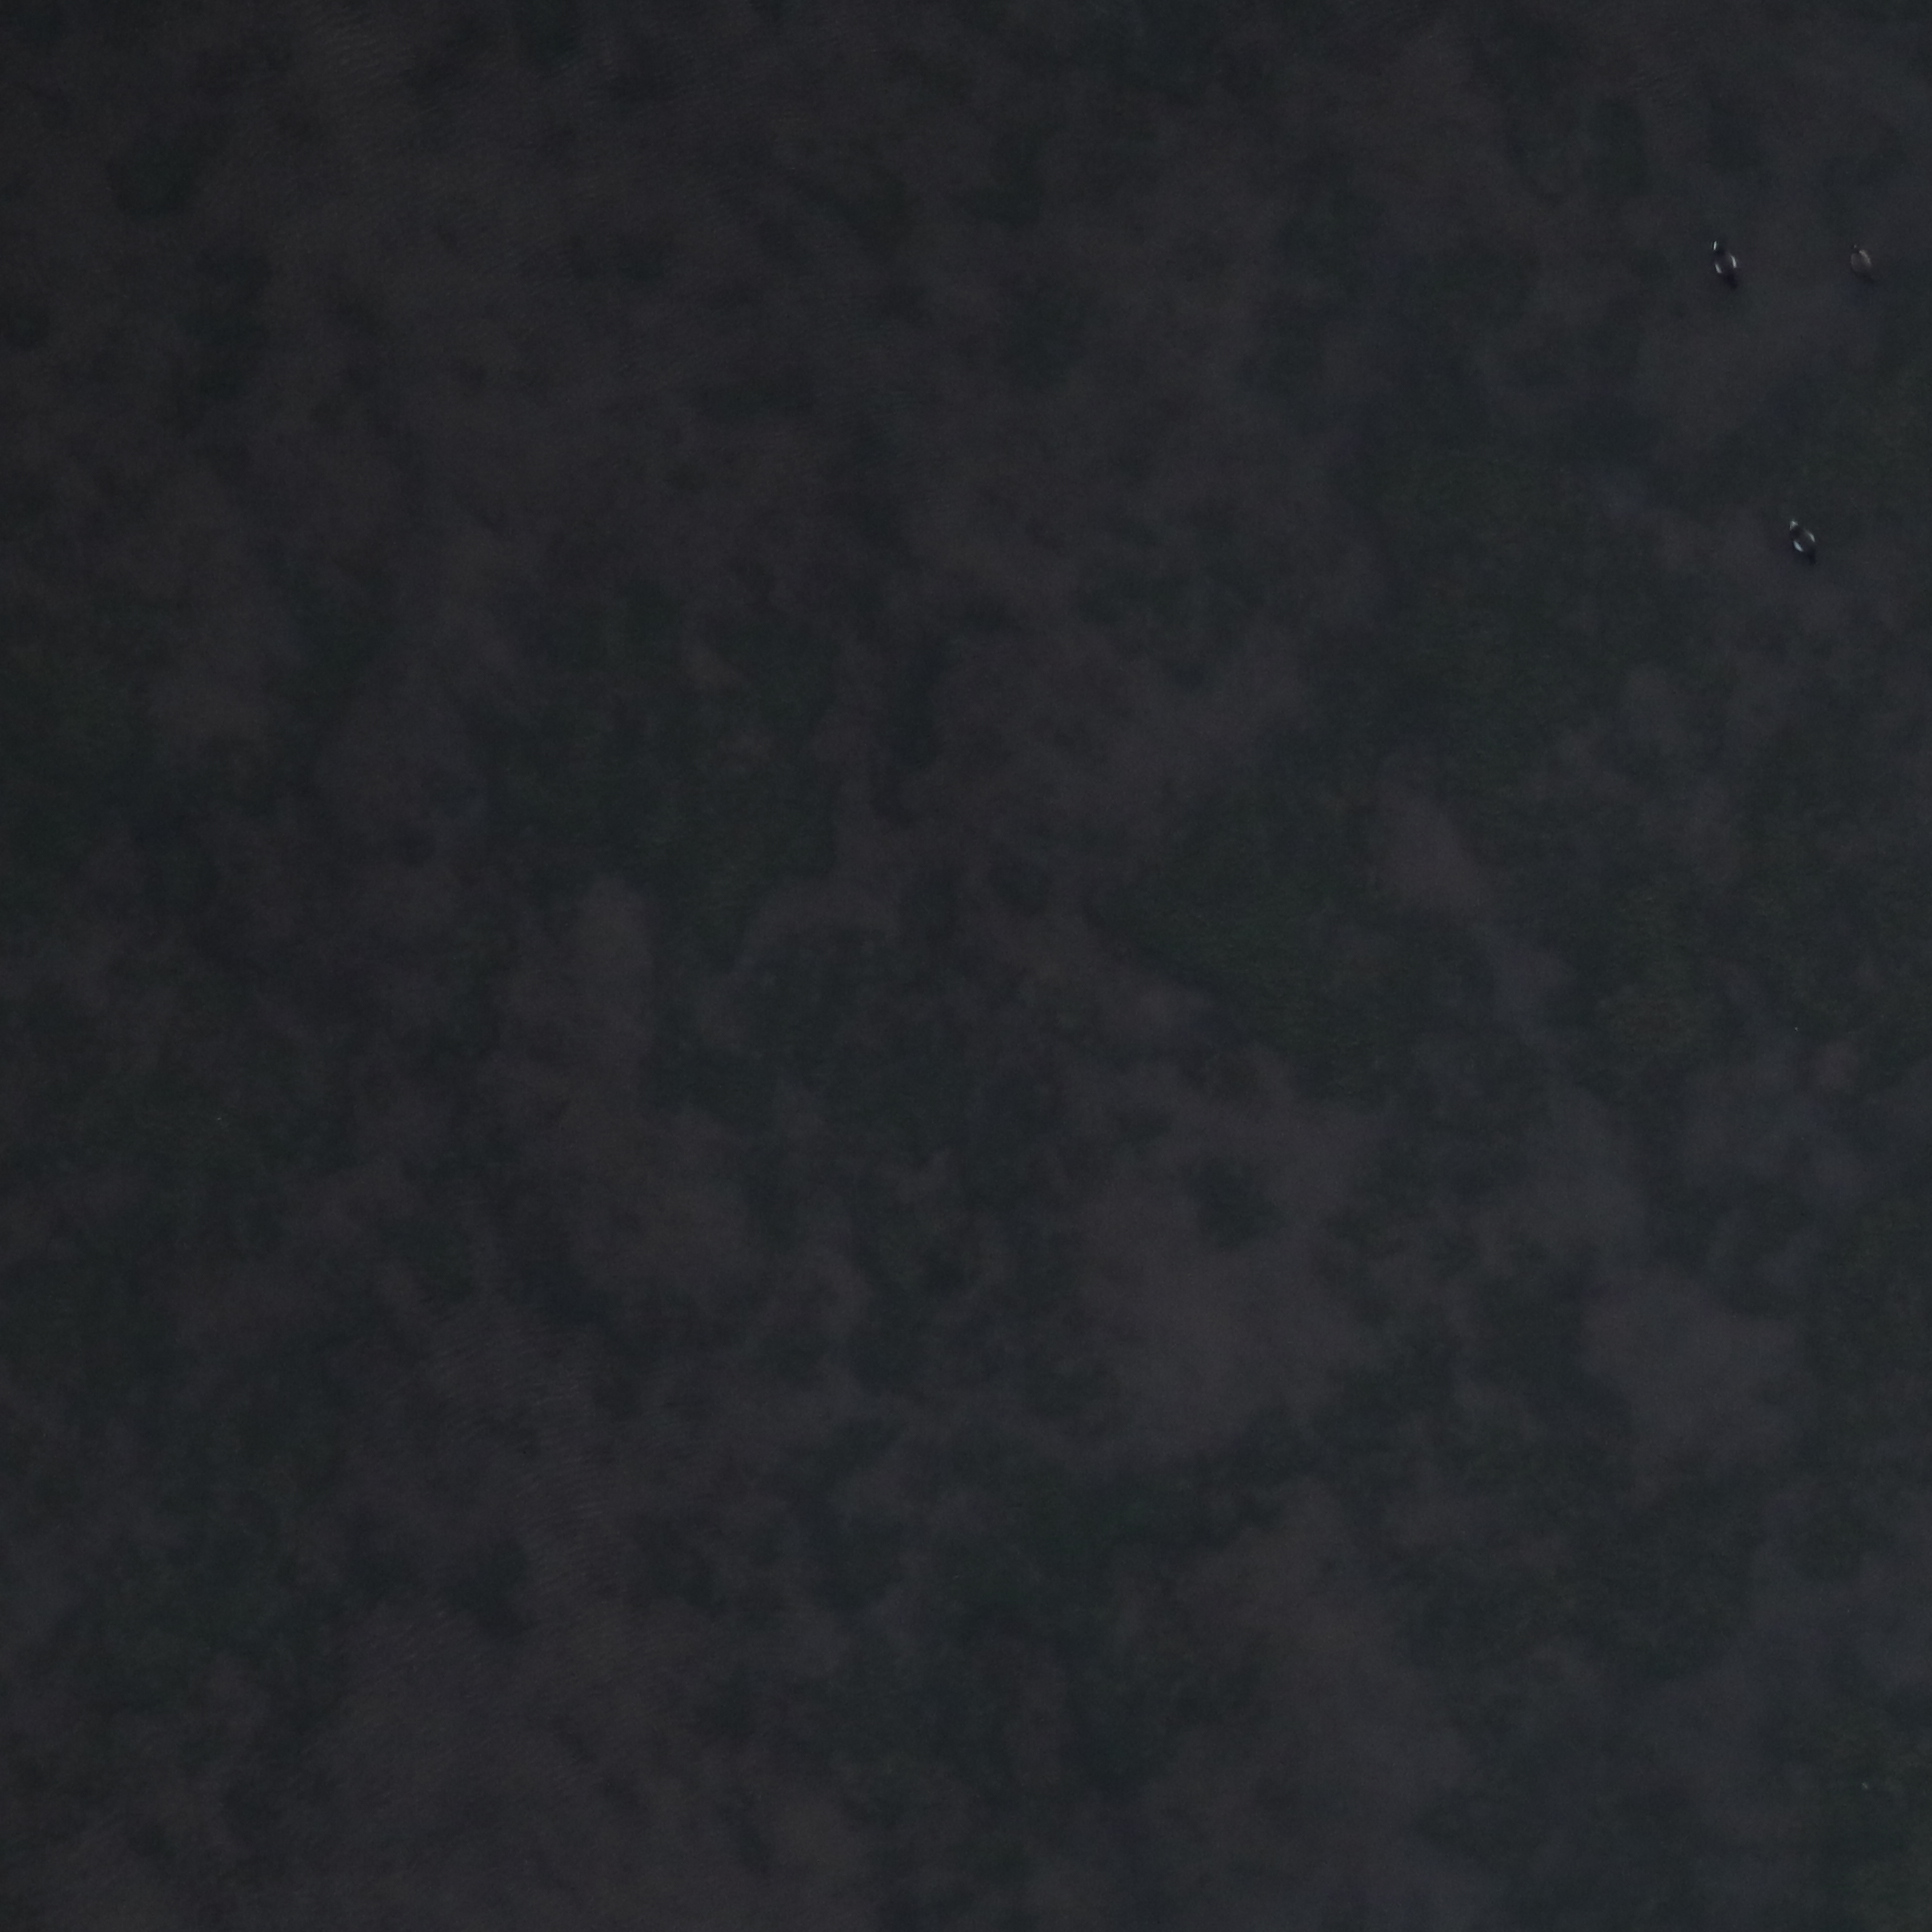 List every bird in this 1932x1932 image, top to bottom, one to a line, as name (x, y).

brant (1727, 263)
brant (1858, 264)
brant (1802, 540)